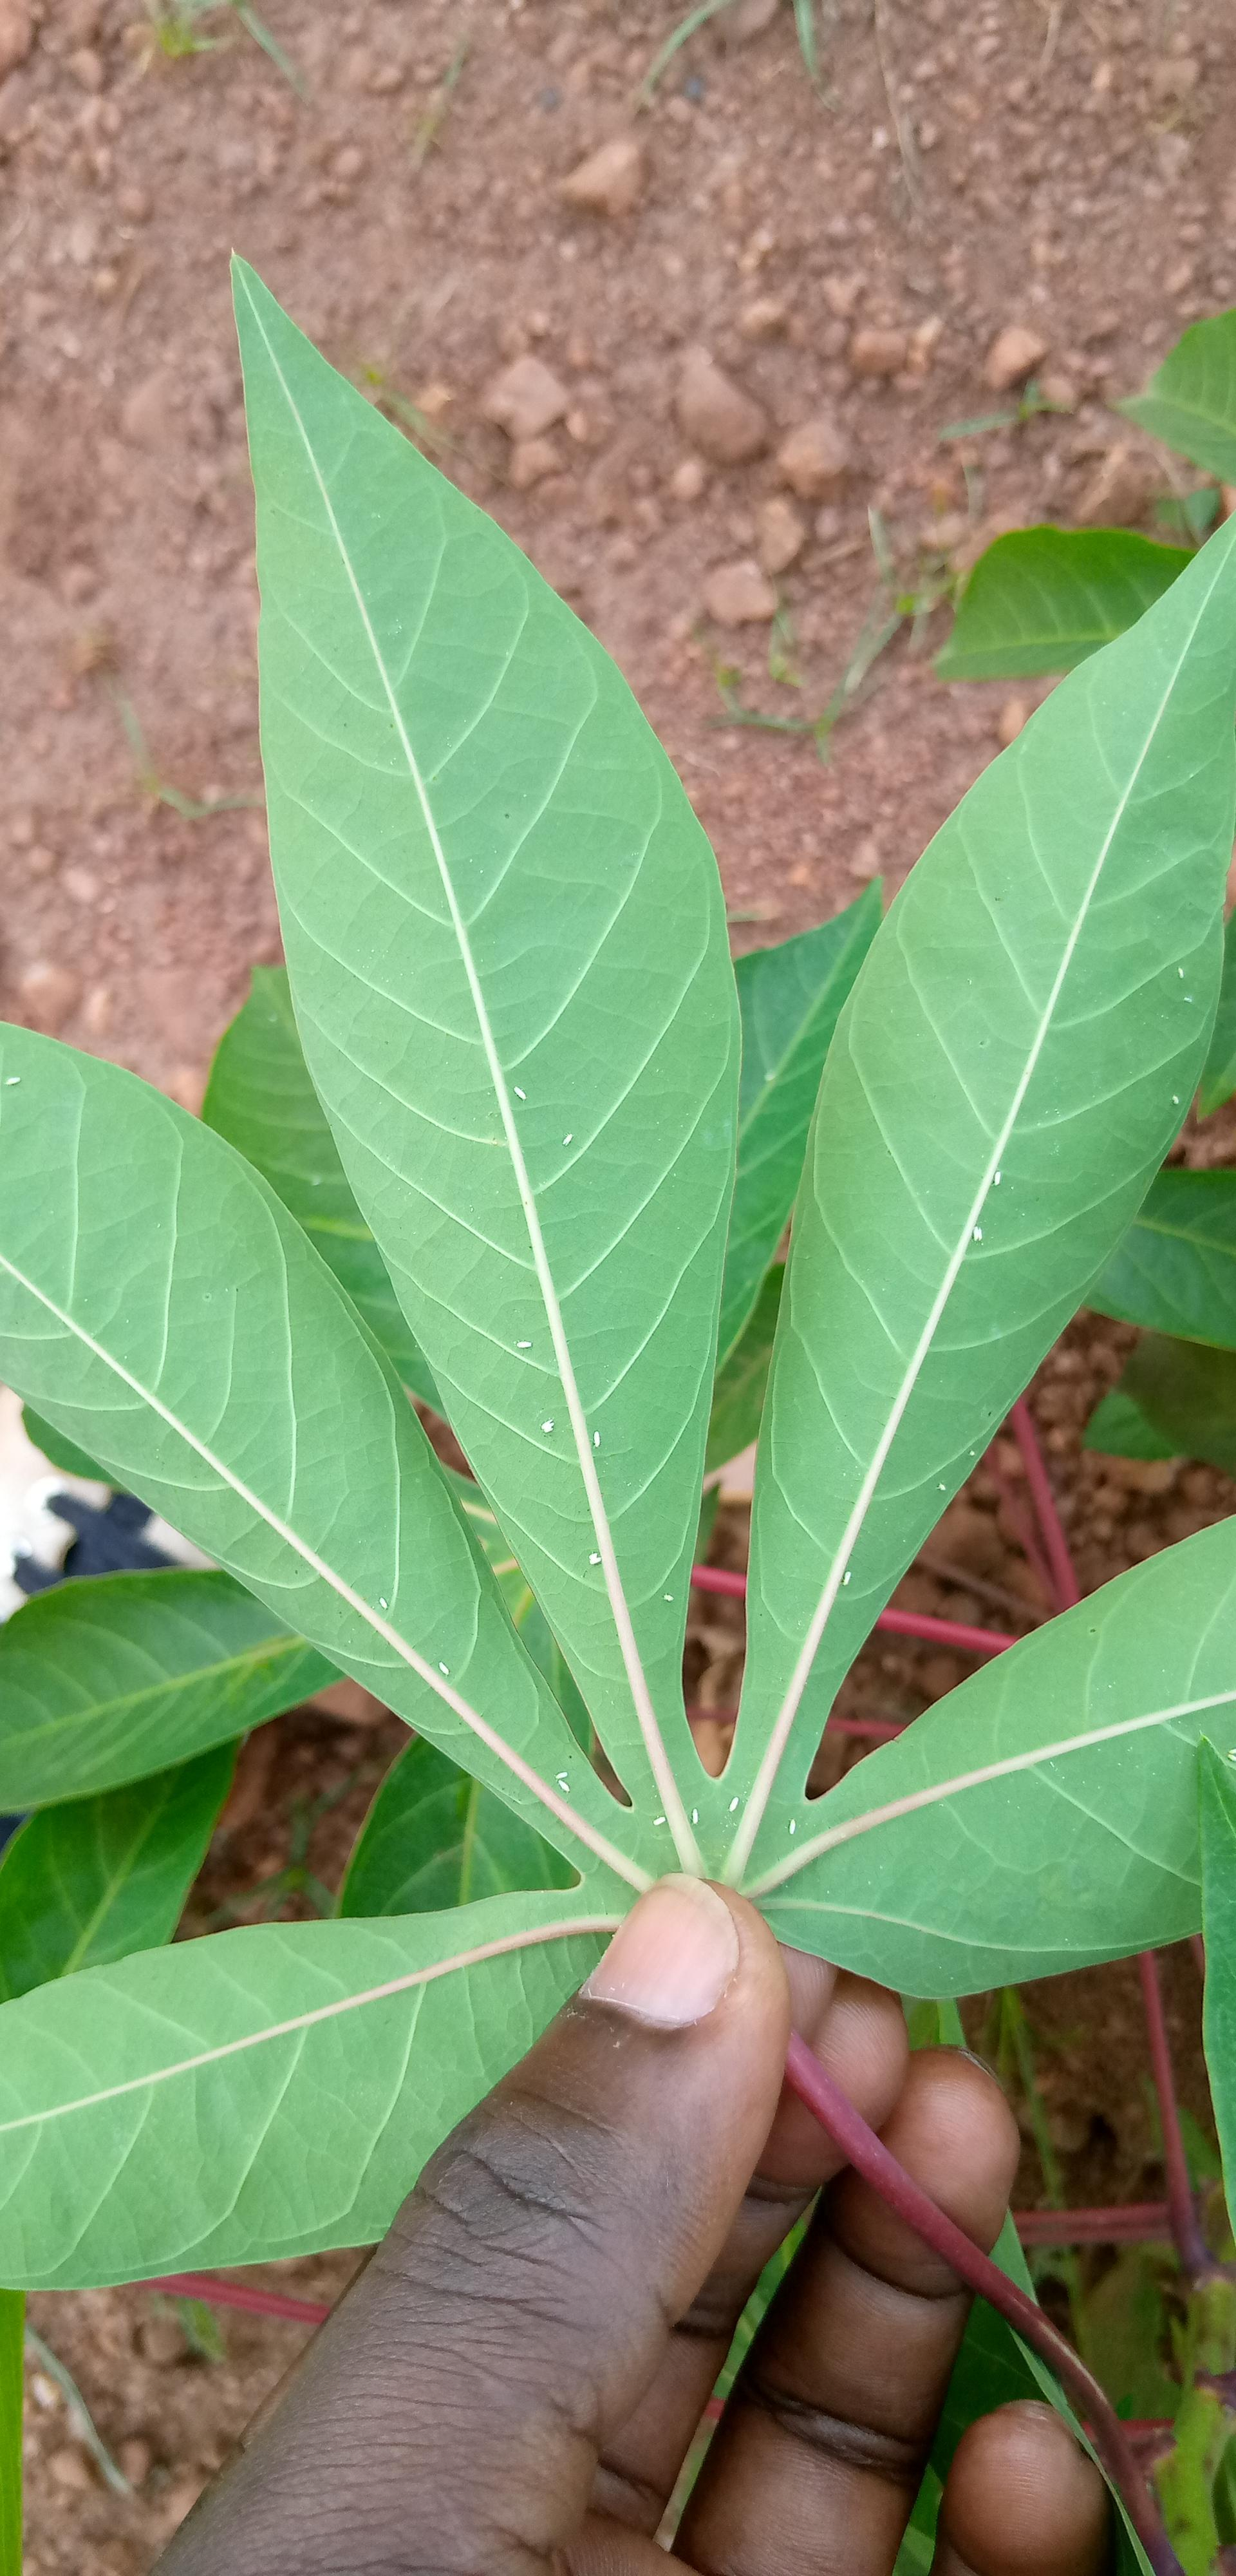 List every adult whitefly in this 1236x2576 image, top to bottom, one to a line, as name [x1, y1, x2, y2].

whitefly [1176, 965, 1184, 980]
whitefly [4, 1076, 21, 1086]
whitefly [512, 1084, 527, 1101]
whitefly [1170, 1094, 1181, 1106]
whitefly [561, 1132, 574, 1147]
whitefly [993, 1170, 1002, 1187]
whitefly [971, 1225, 979, 1242]
whitefly [977, 1226, 985, 1242]
whitefly [514, 1340, 535, 1350]
whitefly [540, 1418, 554, 1428]
whitefly [543, 1427, 556, 1434]
whitefly [592, 1430, 603, 1449]
whitefly [934, 1482, 950, 1492]
whitefly [587, 1551, 599, 1558]
whitefly [588, 1557, 602, 1566]
whitefly [841, 1570, 852, 1587]
whitefly [660, 1592, 675, 1603]
whitefly [379, 1597, 389, 1611]
whitefly [438, 1660, 450, 1676]
whitefly [1227, 1746, 1236, 1756]
whitefly [1226, 1754, 1236, 1763]
whitefly [552, 1770, 569, 1781]
whitefly [557, 1778, 570, 1792]
whitefly [727, 1796, 739, 1814]
whitefly [689, 1806, 701, 1826]
whitefly [651, 1815, 668, 1826]
whitefly [787, 1818, 796, 1835]